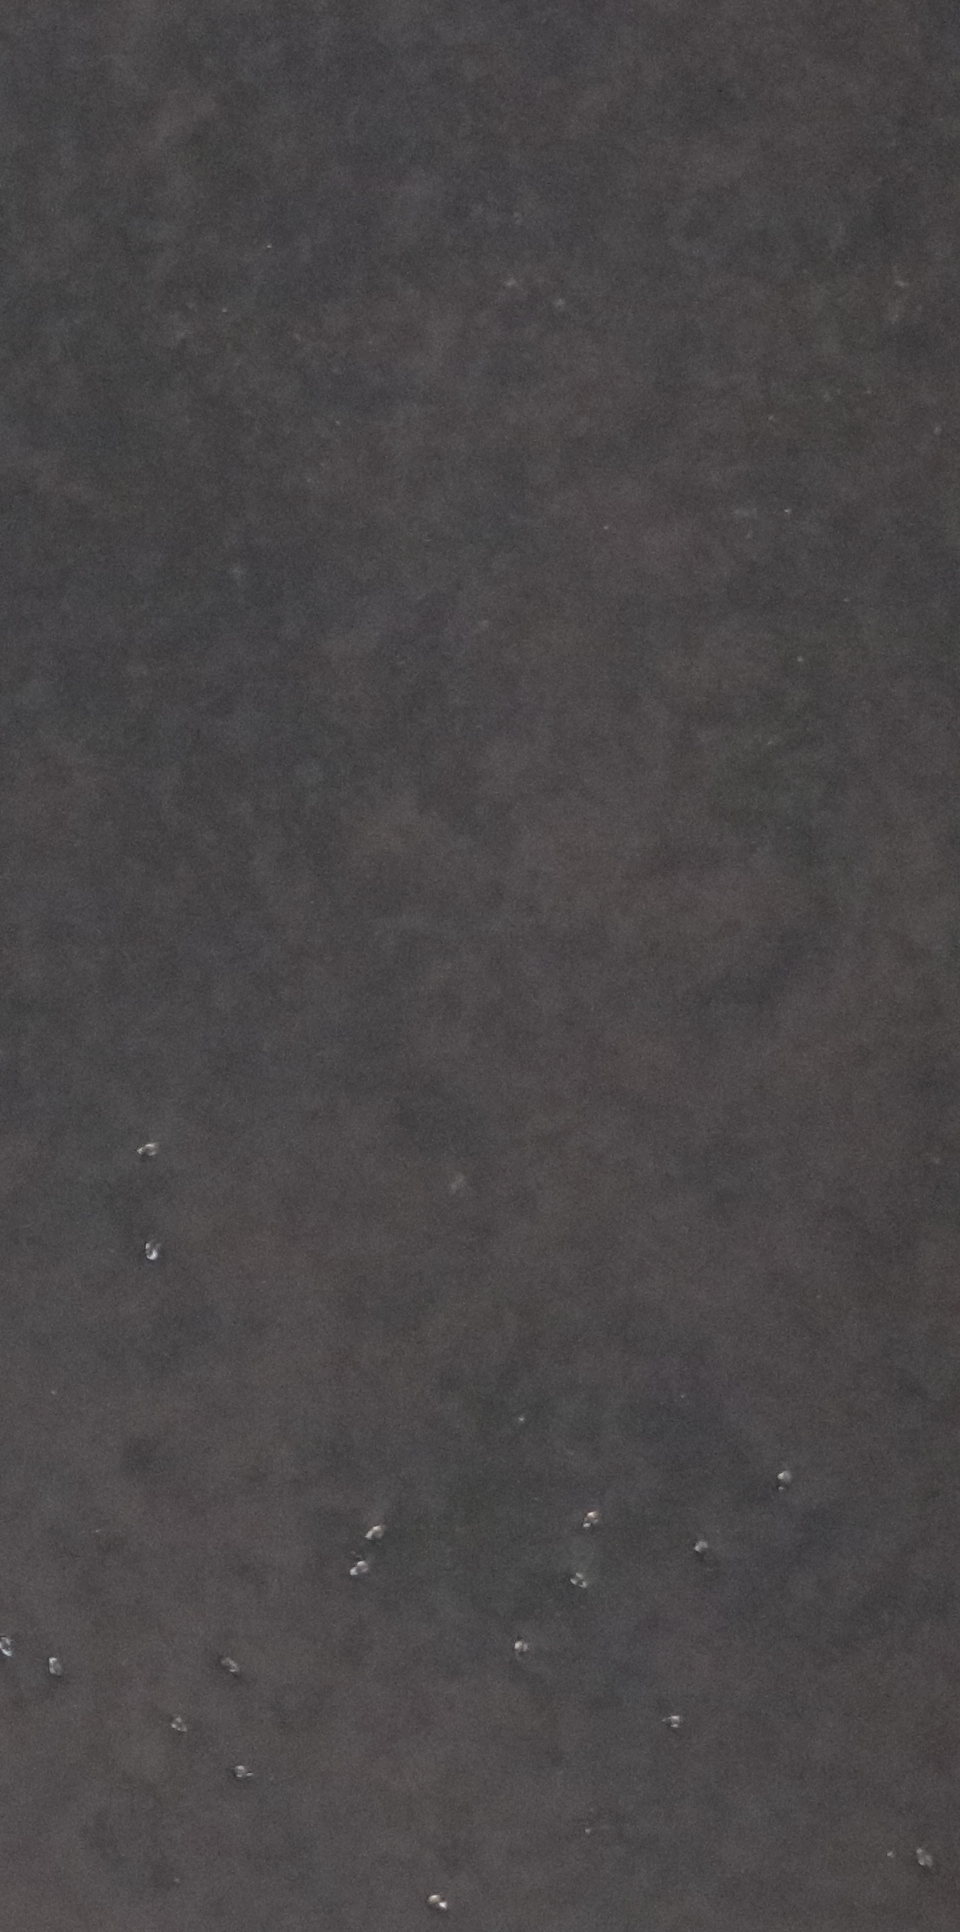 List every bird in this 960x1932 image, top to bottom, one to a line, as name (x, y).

brant (147, 1149)
brant (160, 1256)
brant (785, 1477)
brant (591, 1519)
brant (374, 1525)
brant (701, 1546)
brant (359, 1572)
brant (578, 1580)
brant (524, 1642)
brant (6, 1645)
brant (230, 1665)
brant (56, 1667)
brant (673, 1722)
brant (178, 1724)
brant (242, 1772)
brant (928, 1856)
brant (437, 1902)